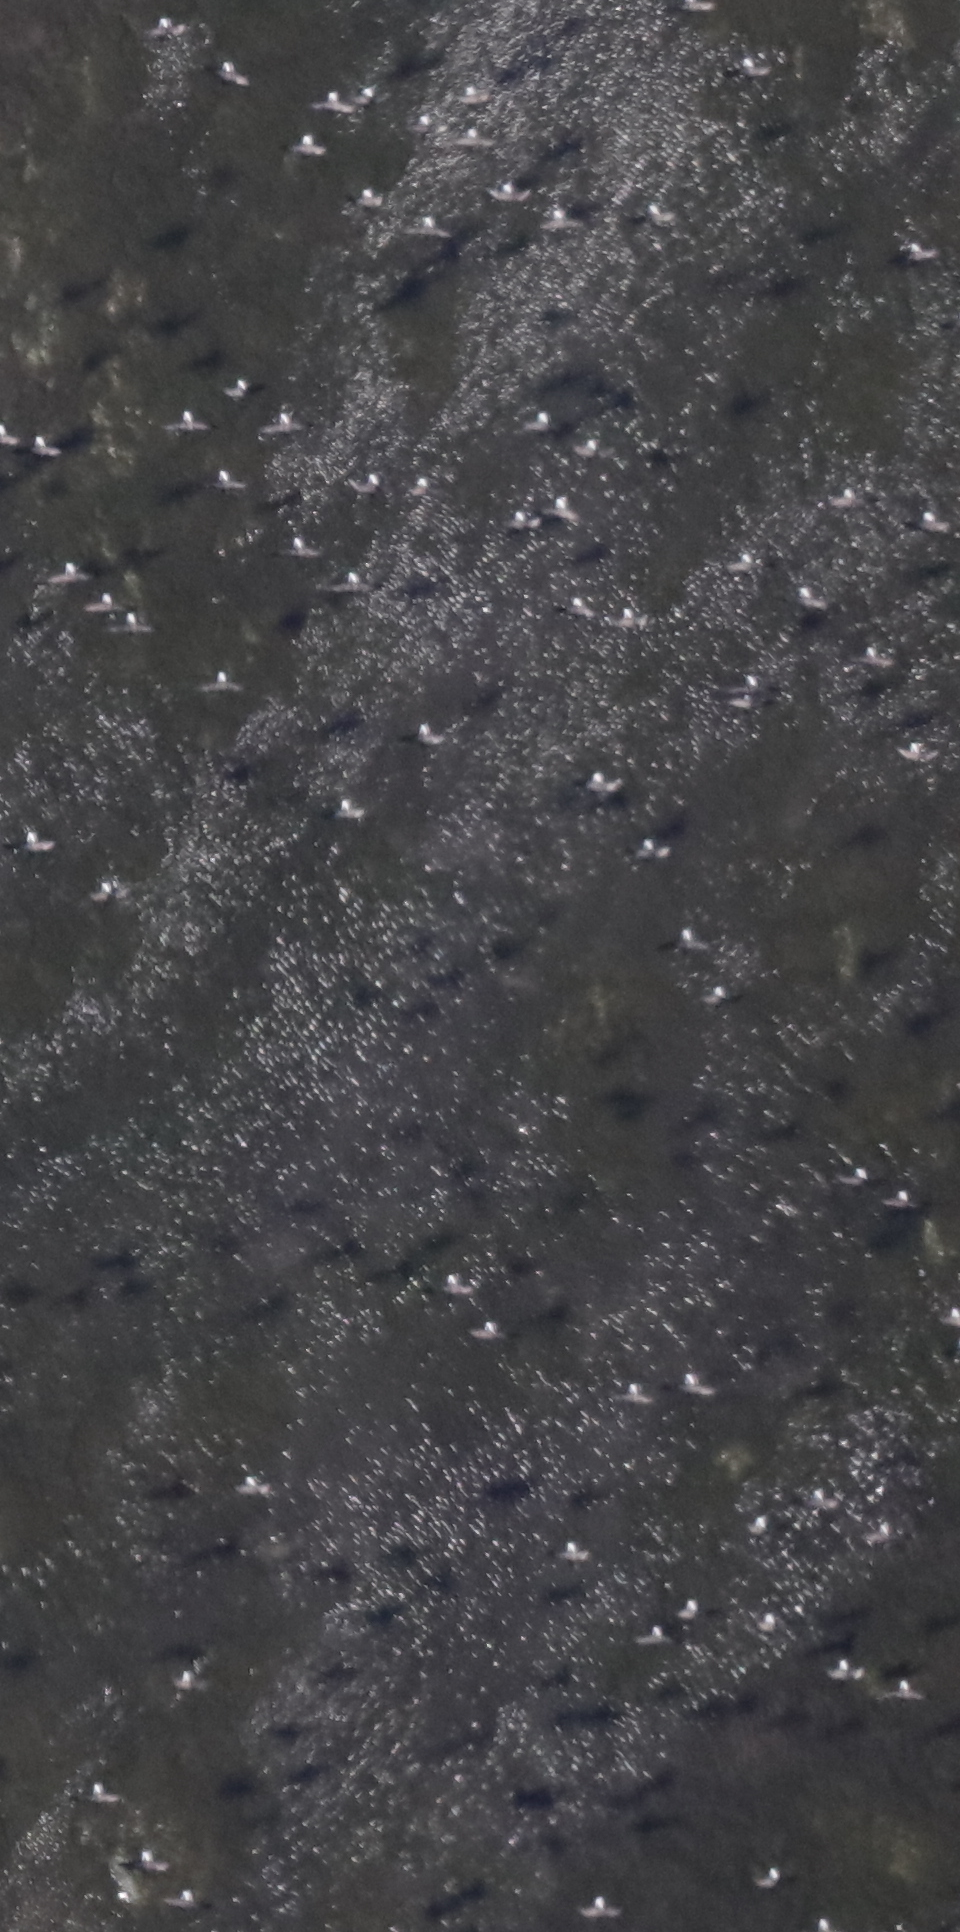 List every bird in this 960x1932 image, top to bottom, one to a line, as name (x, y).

brant (696, 6)
brant (167, 20)
brant (239, 72)
brant (753, 74)
brant (485, 94)
brant (368, 97)
brant (333, 106)
brant (429, 120)
brant (461, 141)
brant (306, 145)
brant (365, 194)
brant (506, 195)
brant (656, 215)
brant (568, 220)
brant (428, 232)
brant (917, 251)
brant (234, 392)
brant (189, 421)
brant (284, 422)
brant (541, 426)
brant (10, 428)
brant (50, 445)
brant (595, 452)
brant (230, 478)
brant (376, 480)
brant (420, 492)
brant (851, 497)
brant (566, 512)
brant (512, 517)
brant (933, 524)
brant (290, 546)
brant (746, 556)
brant (66, 569)
brant (355, 580)
brant (807, 600)
brant (574, 602)
brant (111, 603)
brant (633, 623)
brant (136, 628)
brant (878, 660)
brant (751, 682)
brant (226, 691)
brant (751, 704)
brant (428, 732)
brant (919, 757)
brant (602, 792)
brant (344, 819)
brant (38, 842)
brant (648, 859)
brant (117, 891)
brant (693, 941)
brant (718, 994)
brant (859, 1174)
brant (903, 1202)
brant (449, 1284)
brant (951, 1313)
brant (490, 1334)
brant (689, 1376)
brant (627, 1396)
brant (253, 1485)
brant (820, 1501)
brant (769, 1521)
brant (877, 1540)
brant (575, 1554)
brant (699, 1603)
brant (774, 1619)
brant (659, 1634)
brant (842, 1674)
brant (193, 1679)
brant (906, 1692)
brant (98, 1791)
brant (147, 1866)
brant (775, 1872)
brant (192, 1904)
brant (599, 1905)
brant (825, 1932)